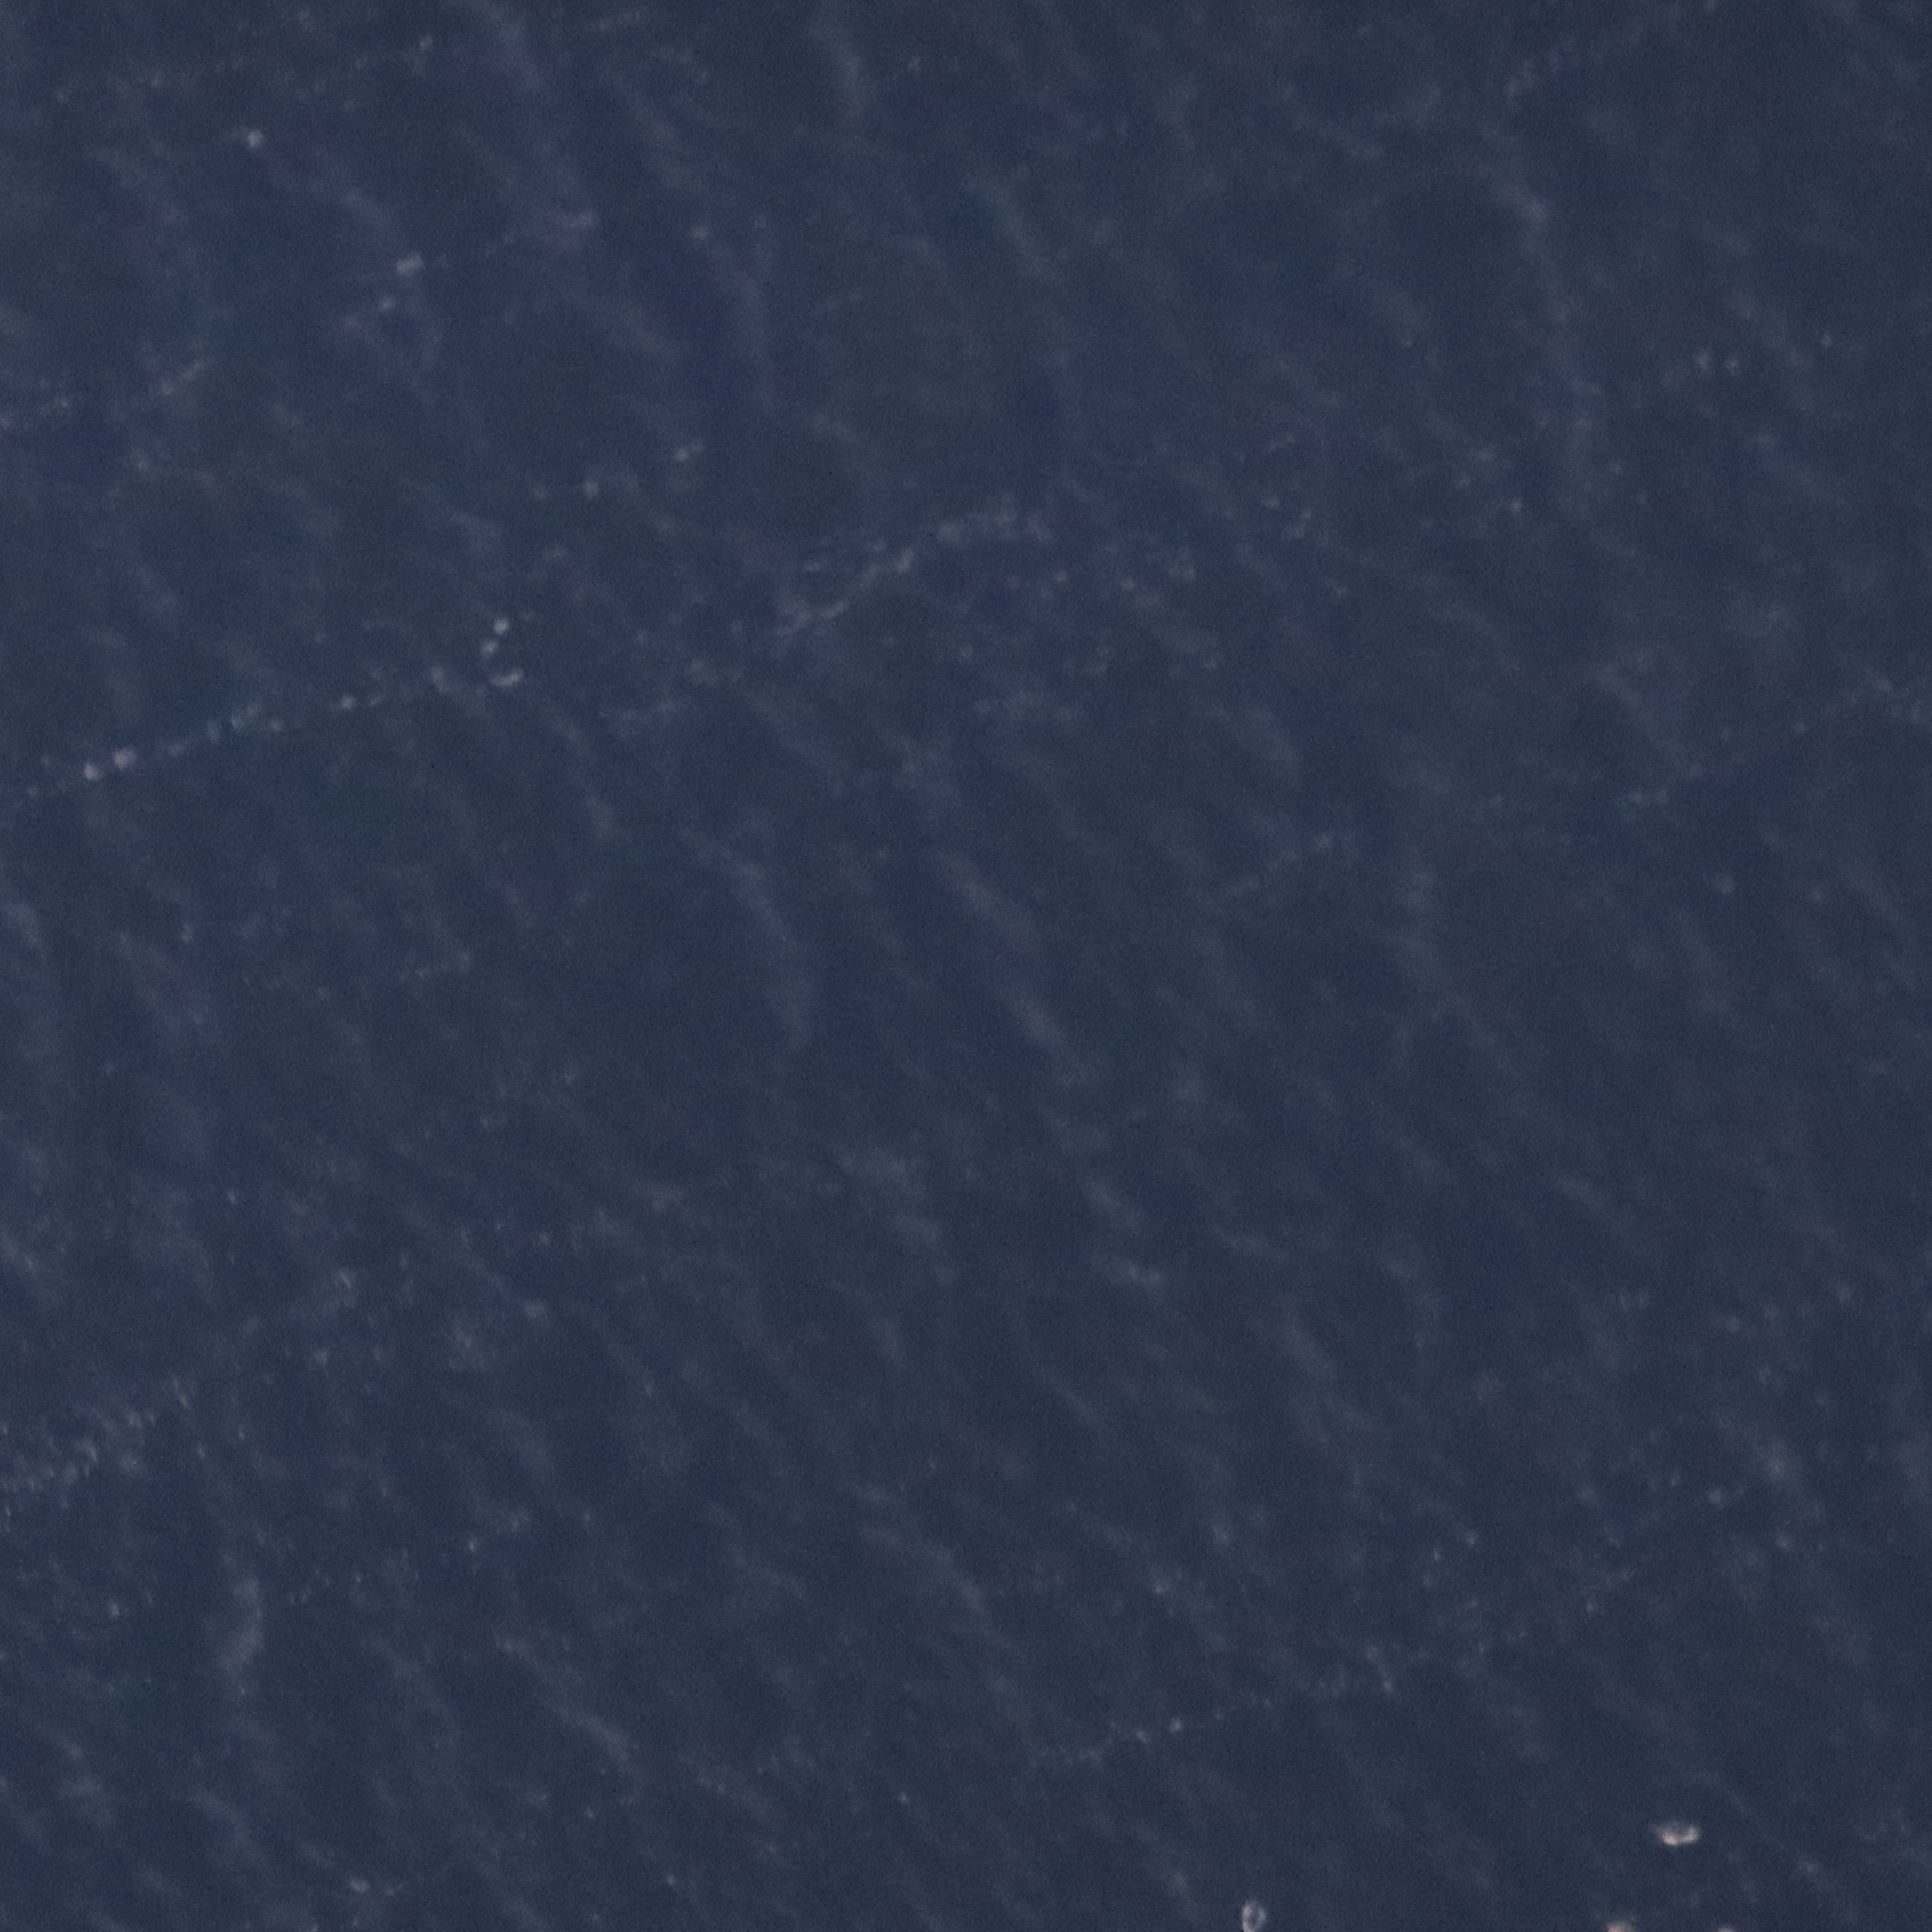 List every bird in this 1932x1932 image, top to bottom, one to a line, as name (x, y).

brant (1678, 1833)
brant (1255, 1915)
brant (1626, 1928)